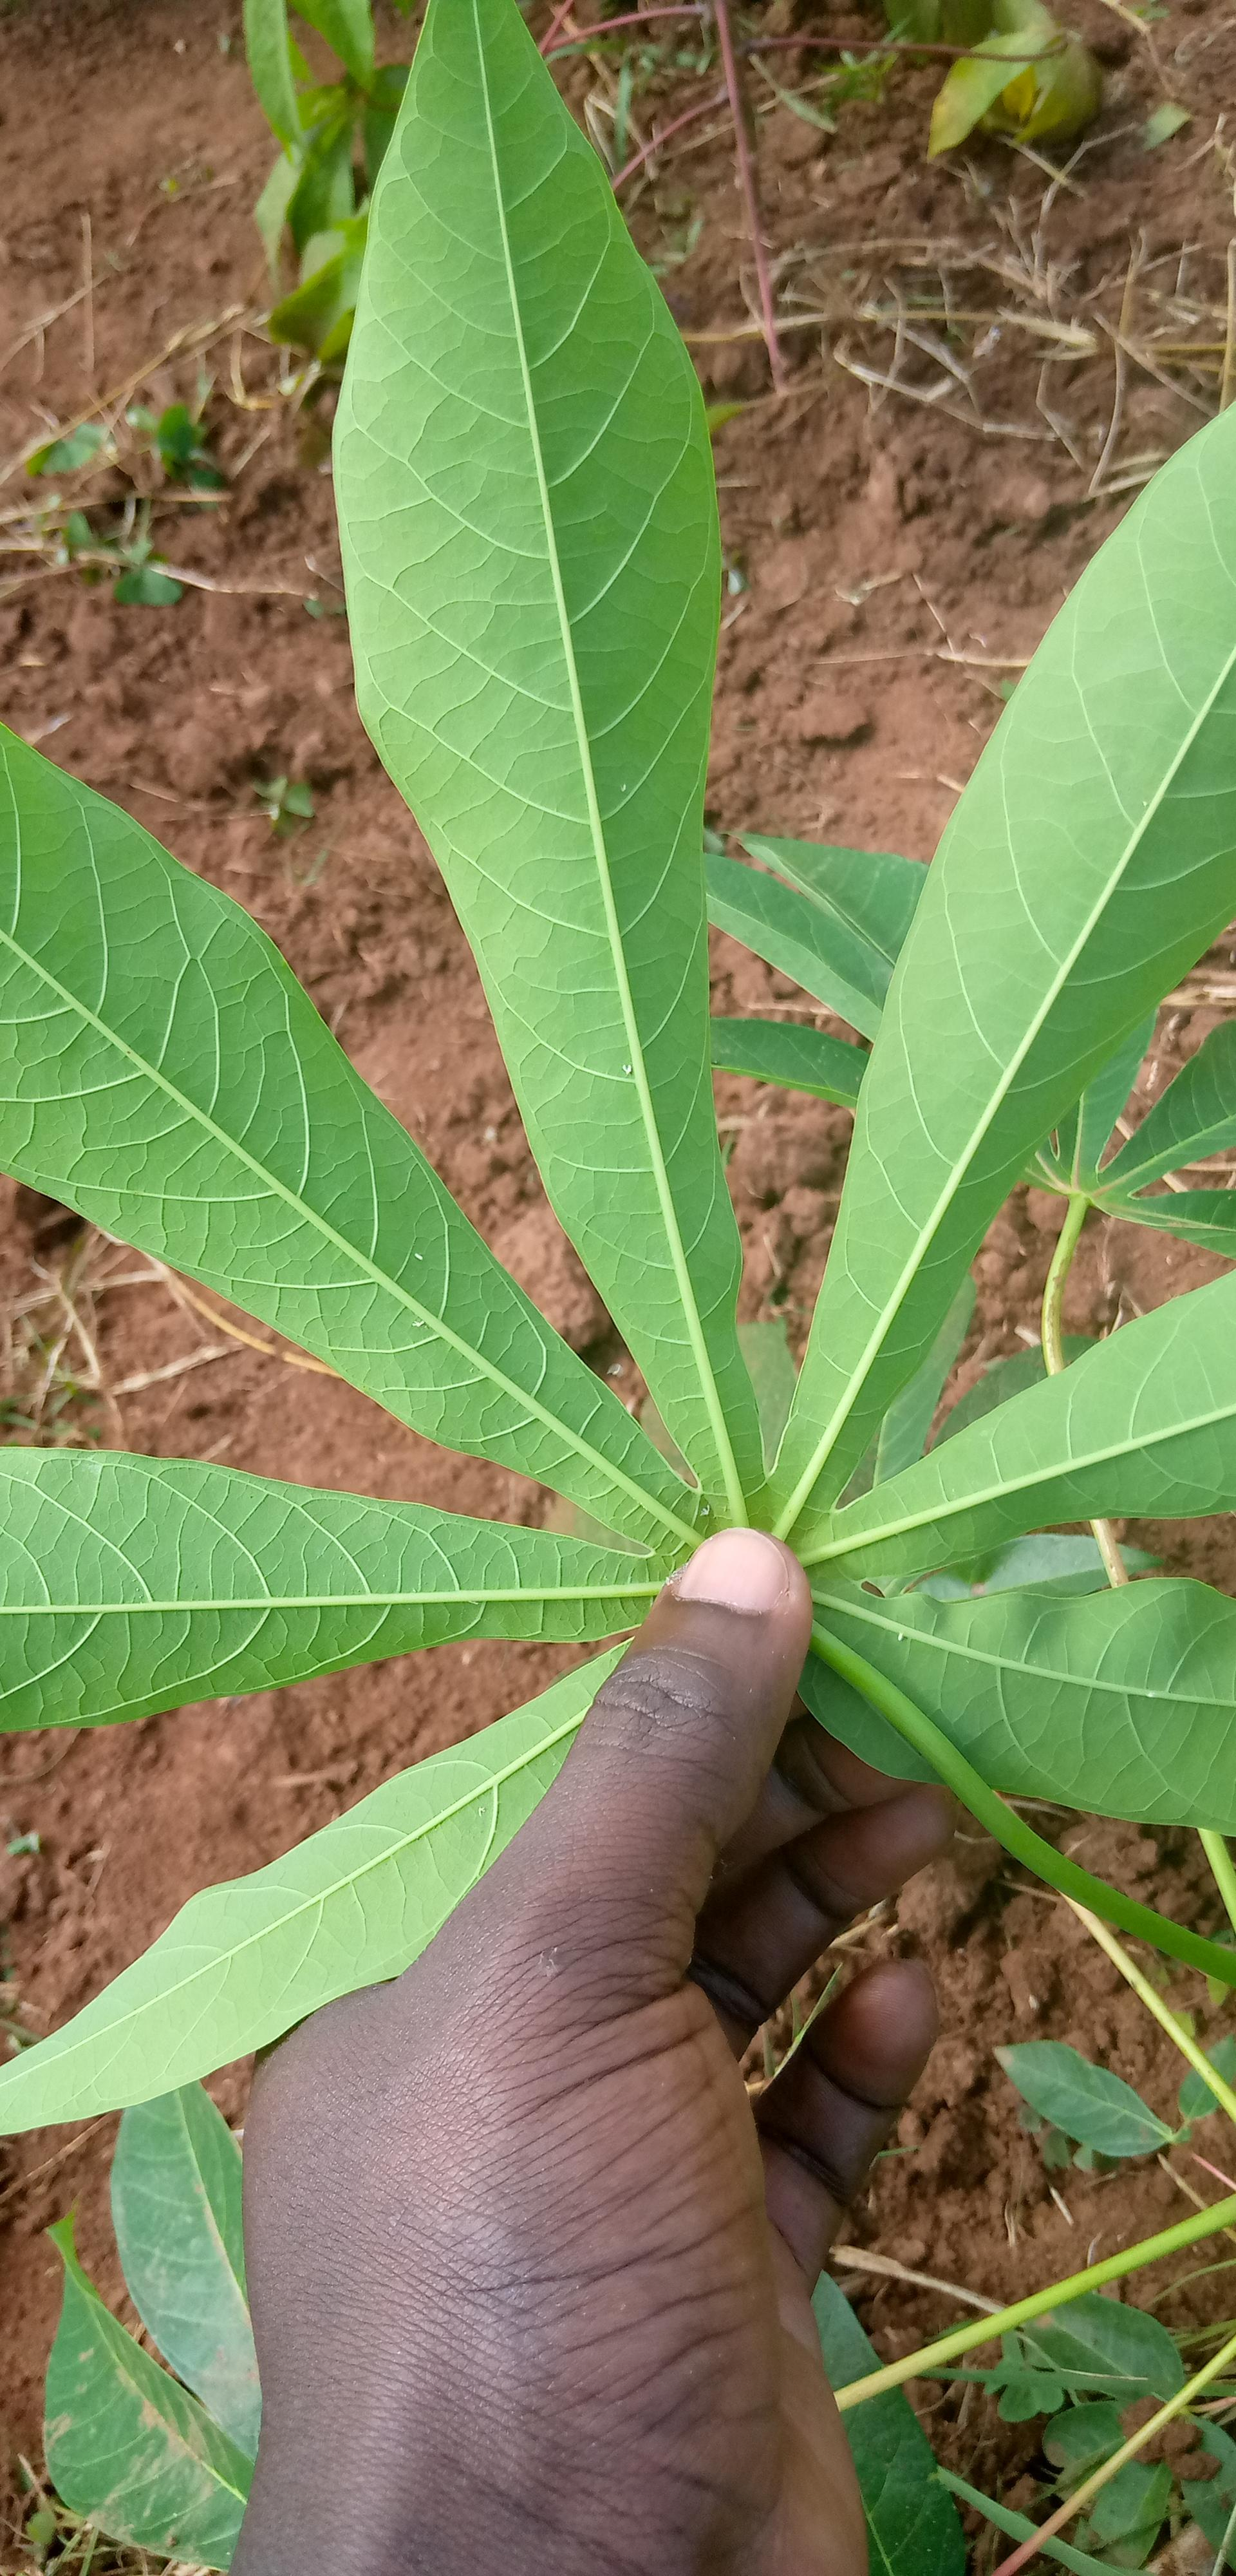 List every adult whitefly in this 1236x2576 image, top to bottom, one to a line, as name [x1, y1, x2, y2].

whitefly [619, 782, 629, 795]
whitefly [621, 1063, 633, 1078]
whitefly [414, 1253, 425, 1262]
whitefly [410, 1319, 425, 1327]
whitefly [699, 1503, 712, 1518]
whitefly [896, 1630, 904, 1642]
whitefly [477, 1806, 487, 1817]